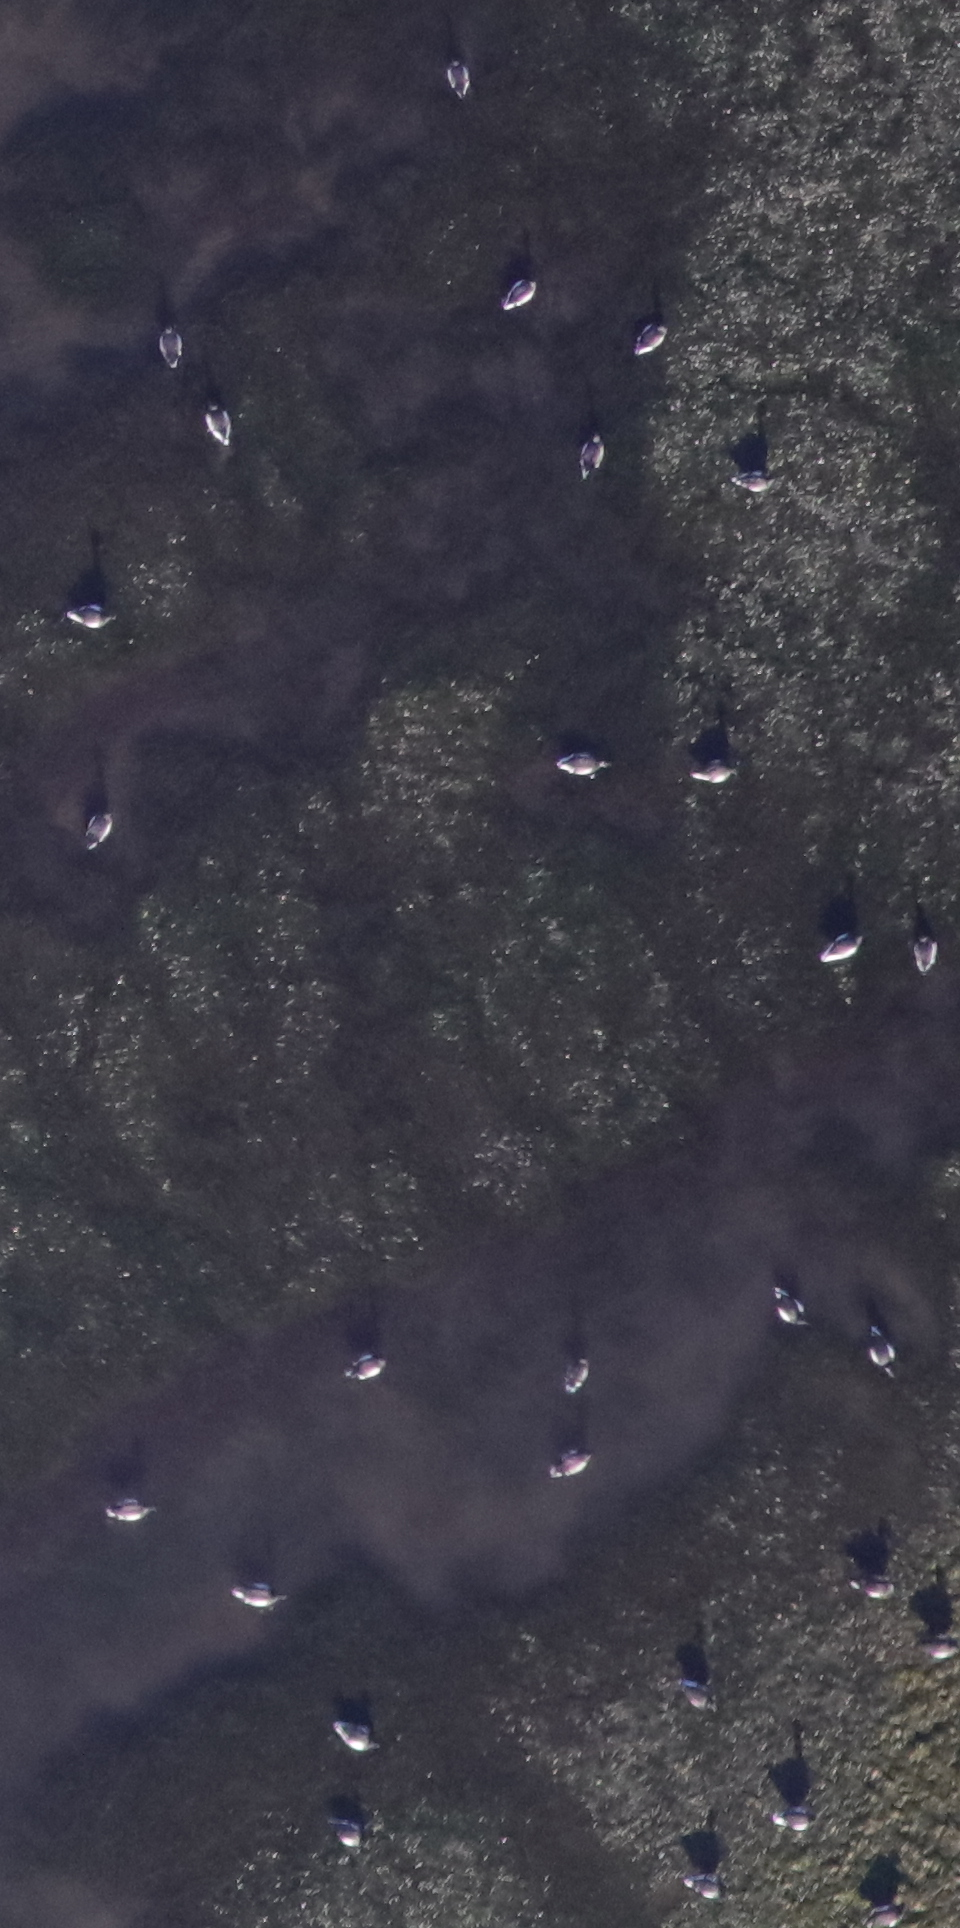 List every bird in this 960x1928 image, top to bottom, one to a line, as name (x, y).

brant (459, 77)
brant (520, 294)
brant (651, 337)
brant (172, 347)
brant (219, 422)
brant (593, 455)
brant (754, 482)
brant (90, 618)
brant (581, 763)
brant (715, 771)
brant (98, 828)
brant (840, 947)
brant (924, 952)
brant (791, 1308)
brant (881, 1352)
brant (367, 1365)
brant (576, 1376)
brant (572, 1460)
brant (128, 1509)
brant (877, 1586)
brant (258, 1593)
brant (939, 1647)
brant (699, 1700)
brant (357, 1735)
brant (795, 1821)
brant (348, 1833)
brant (707, 1886)
brant (884, 1922)